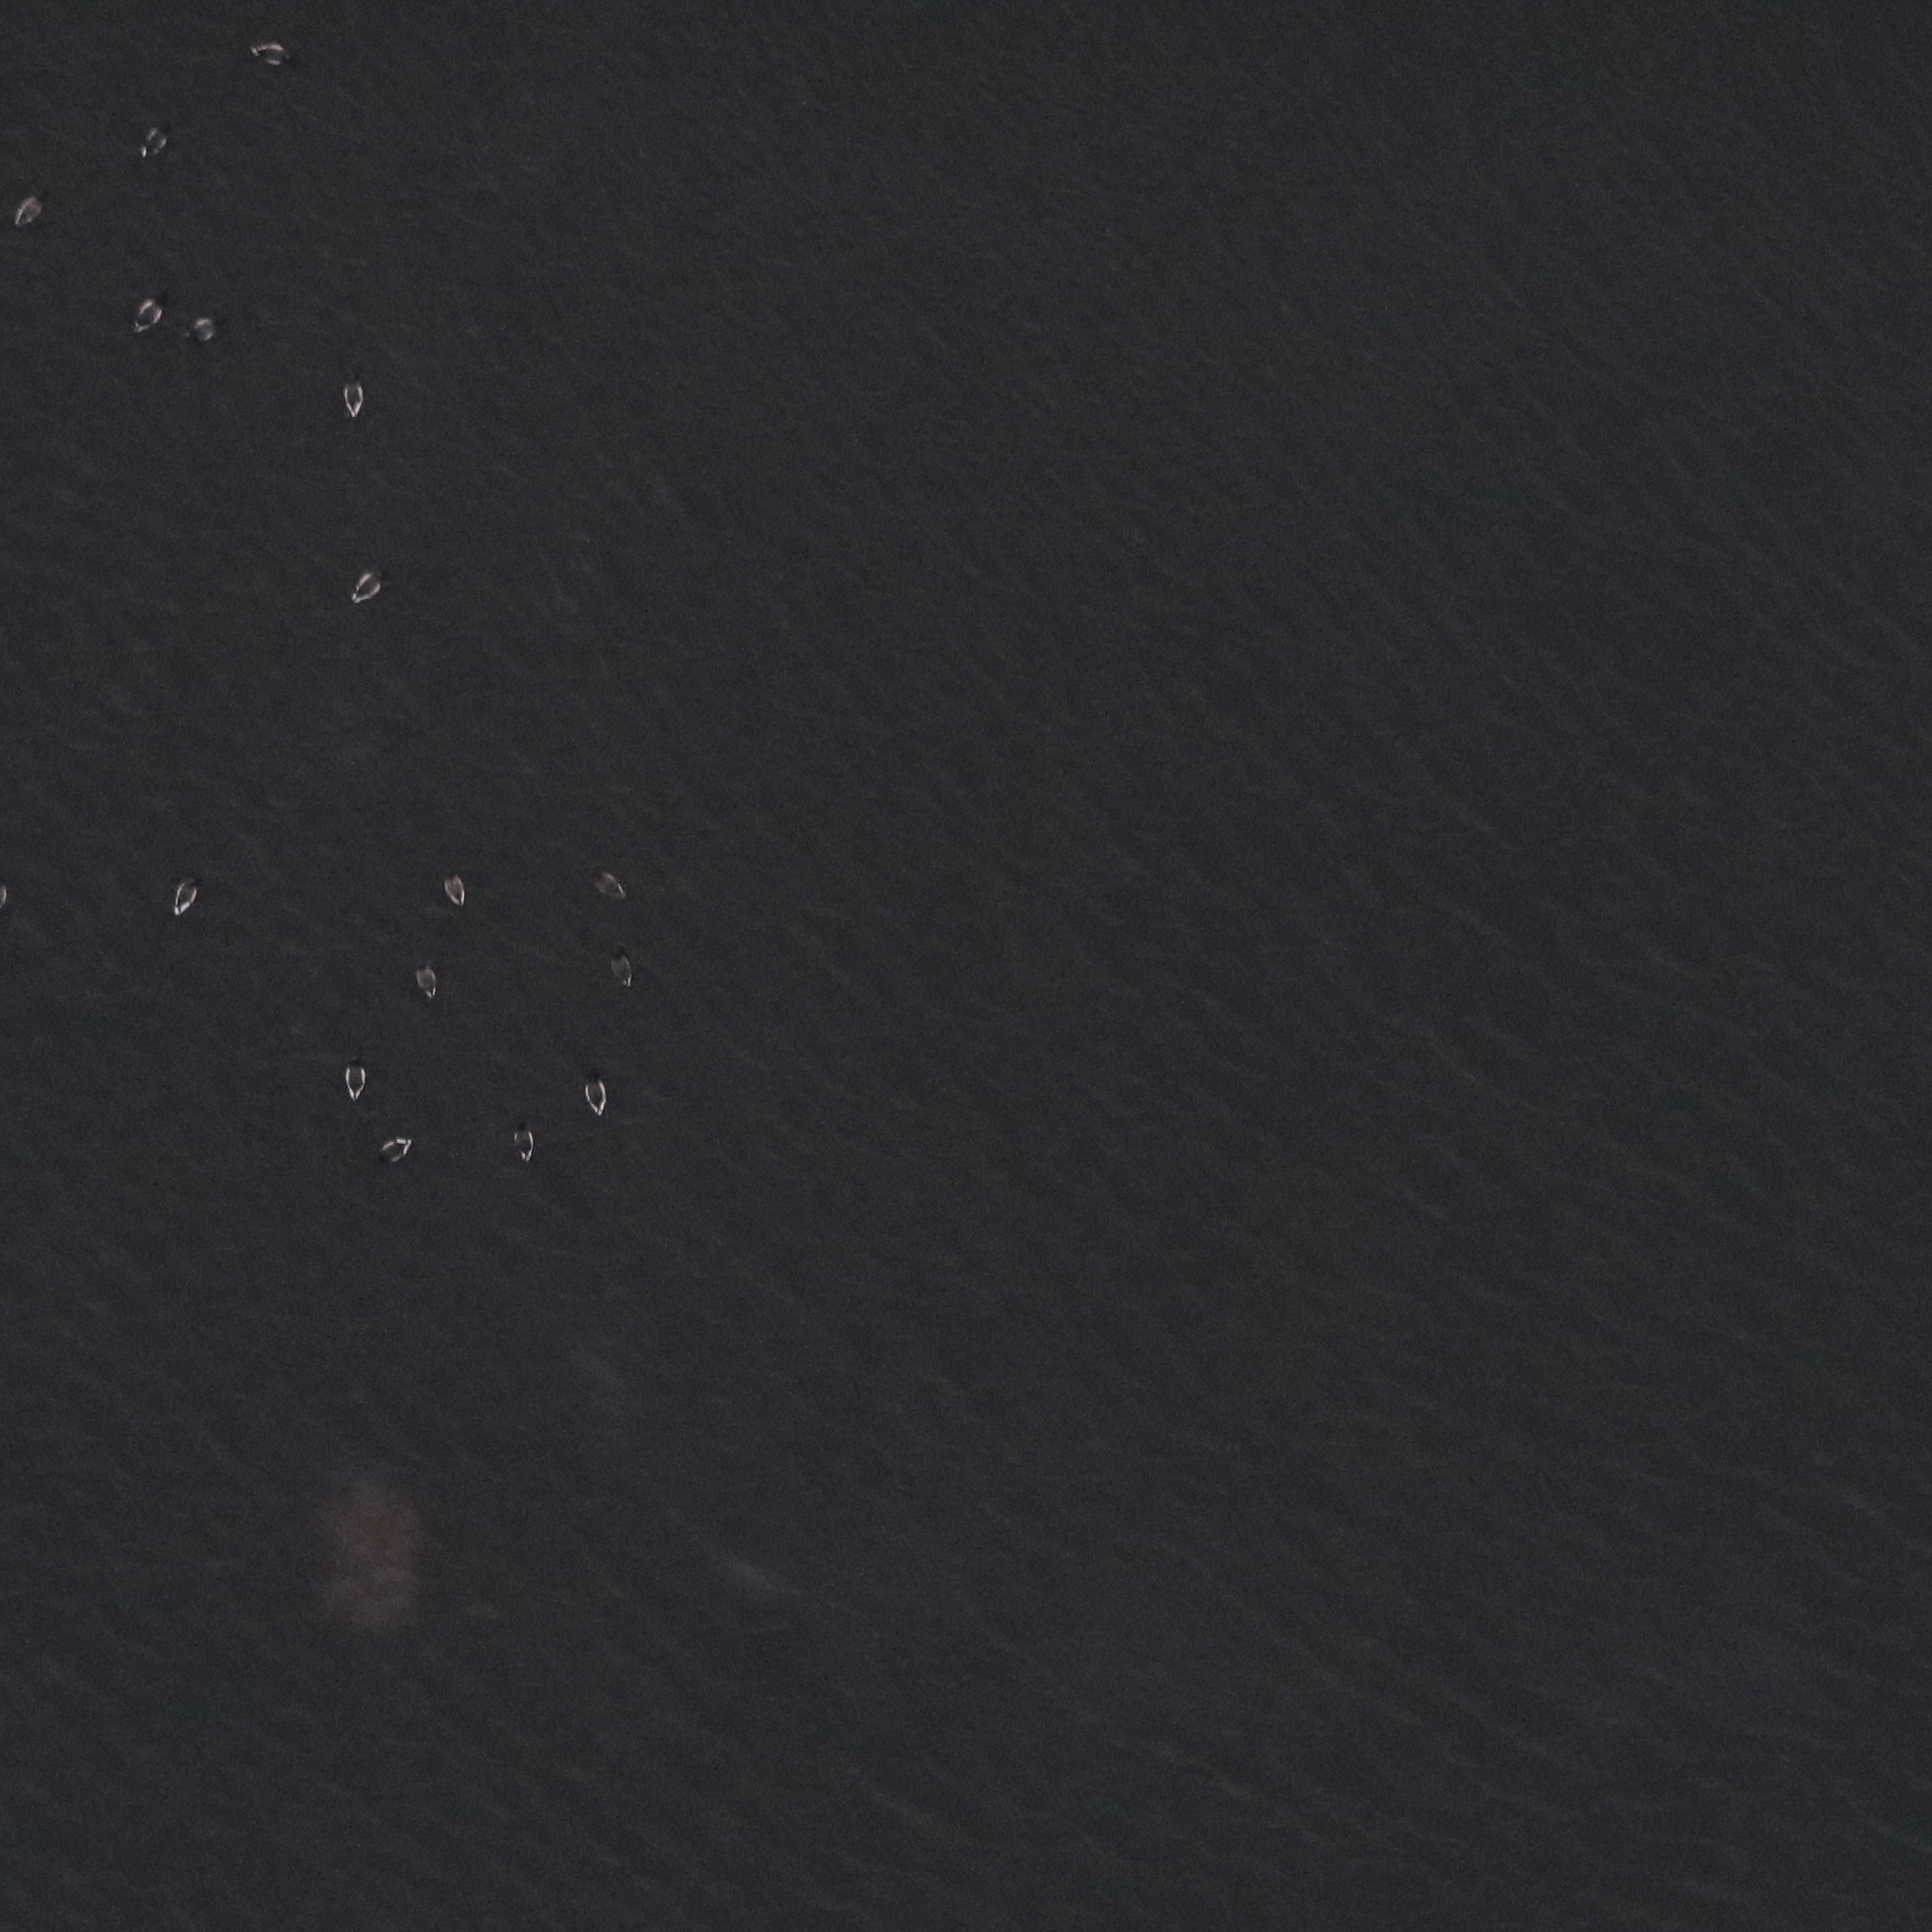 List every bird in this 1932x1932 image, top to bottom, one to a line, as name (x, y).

brant (272, 54)
brant (155, 141)
brant (30, 210)
brant (149, 315)
brant (203, 330)
brant (354, 397)
brant (369, 588)
brant (610, 887)
brant (455, 889)
brant (186, 895)
brant (624, 970)
brant (426, 981)
brant (356, 1079)
brant (596, 1093)
brant (524, 1141)
brant (394, 1151)